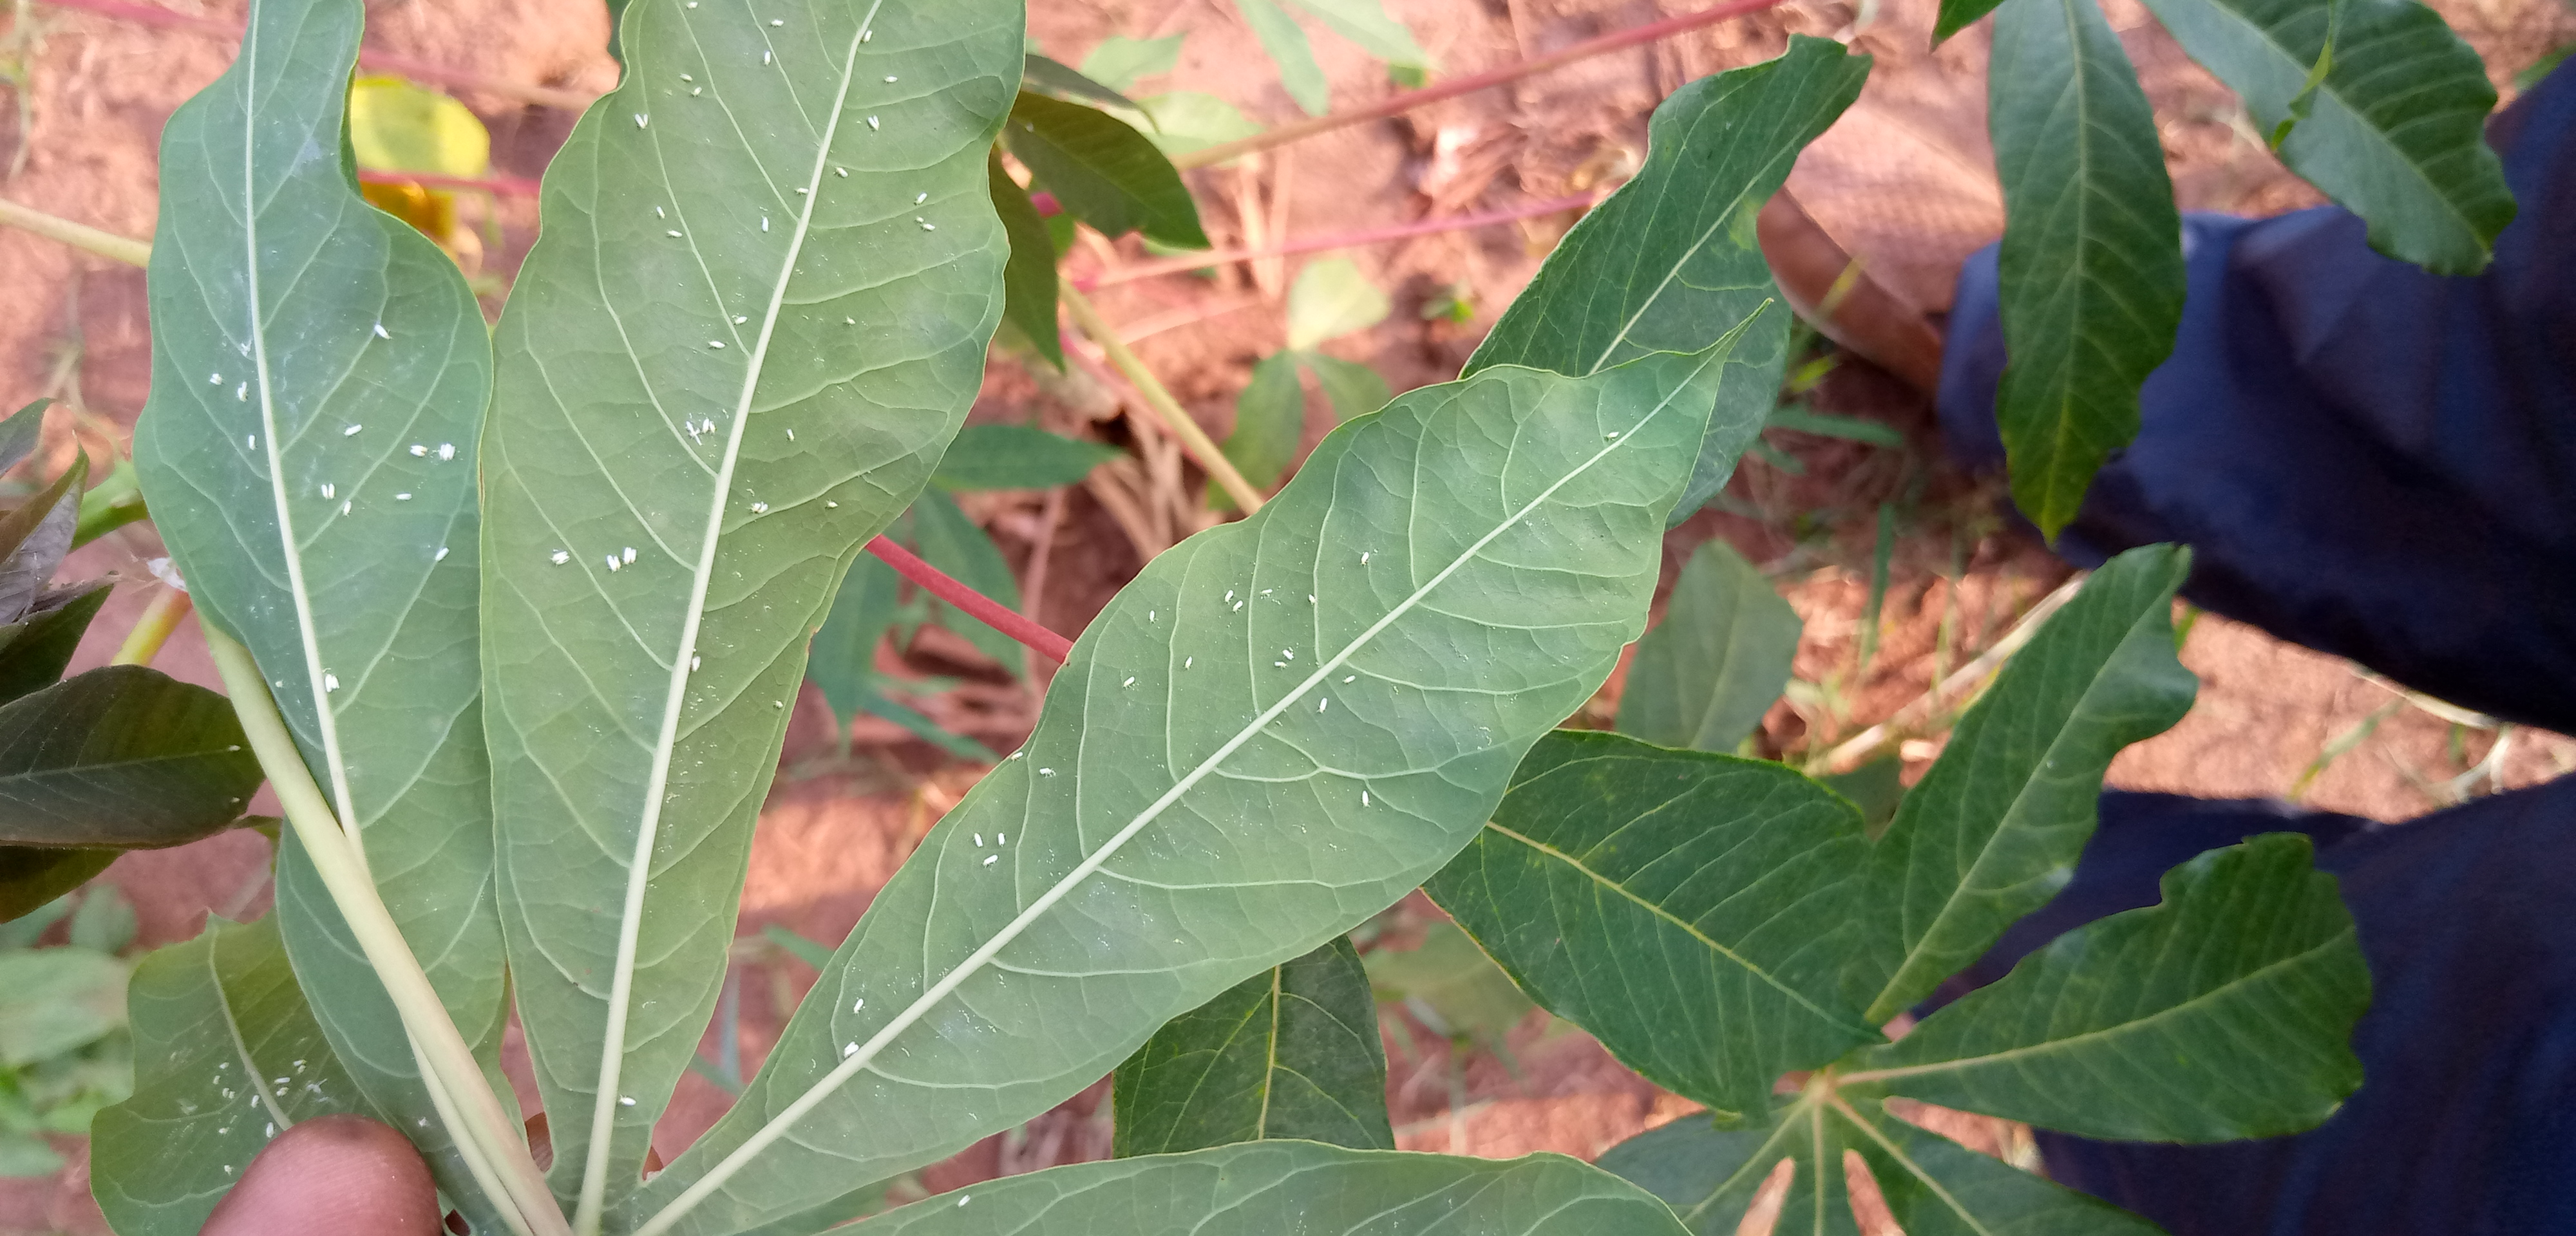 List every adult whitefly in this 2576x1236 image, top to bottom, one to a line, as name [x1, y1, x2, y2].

whitefly [687, 1, 699, 10]
whitefly [769, 16, 784, 28]
whitefly [860, 28, 876, 43]
whitefly [762, 48, 774, 69]
whitefly [677, 71, 693, 82]
whitefly [882, 74, 900, 85]
whitefly [692, 86, 703, 99]
whitefly [867, 111, 882, 134]
whitefly [643, 112, 650, 126]
whitefly [634, 113, 647, 130]
whitefly [833, 163, 851, 180]
whitefly [793, 184, 810, 196]
whitefly [913, 190, 928, 206]
whitefly [654, 203, 667, 220]
whitefly [913, 213, 926, 223]
whitefly [759, 214, 770, 234]
whitefly [919, 220, 937, 232]
whitefly [664, 228, 684, 240]
whitefly [730, 314, 748, 328]
whitefly [843, 315, 857, 327]
whitefly [373, 321, 395, 341]
whitefly [238, 338, 254, 352]
whitefly [705, 338, 726, 351]
whitefly [209, 371, 226, 387]
whitefly [241, 380, 250, 396]
whitefly [238, 387, 249, 403]
whitefly [701, 415, 710, 435]
whitefly [684, 420, 701, 438]
whitefly [710, 420, 717, 436]
whitefly [343, 422, 366, 440]
whitefly [785, 427, 796, 442]
whitefly [1604, 428, 1620, 442]
whitefly [247, 433, 258, 452]
whitefly [444, 442, 459, 462]
whitefly [439, 442, 444, 461]
whitefly [410, 444, 429, 453]
whitefly [410, 449, 426, 458]
whitefly [328, 481, 338, 501]
whitefly [320, 482, 328, 500]
whitefly [395, 492, 412, 502]
whitefly [823, 497, 839, 510]
whitefly [342, 498, 354, 518]
whitefly [758, 501, 770, 515]
whitefly [749, 502, 762, 514]
whitefly [623, 543, 631, 566]
whitefly [549, 545, 574, 572]
whitefly [433, 546, 454, 563]
whitefly [631, 548, 636, 564]
whitefly [1358, 548, 1372, 566]
whitefly [605, 552, 617, 575]
whitefly [614, 554, 621, 572]
whitefly [1258, 586, 1275, 599]
whitefly [1223, 588, 1235, 604]
whitefly [1305, 592, 1318, 606]
whitefly [1232, 599, 1245, 614]
whitefly [1147, 608, 1159, 627]
whitefly [1281, 647, 1296, 662]
whitefly [691, 653, 704, 675]
whitefly [1184, 655, 1197, 669]
whitefly [1273, 660, 1287, 669]
whitefly [324, 671, 332, 694]
whitefly [1121, 673, 1138, 689]
whitefly [332, 674, 343, 691]
whitefly [1342, 674, 1358, 685]
whitefly [272, 678, 285, 689]
whitefly [1314, 693, 1332, 715]
whitefly [773, 698, 785, 711]
whitefly [226, 743, 241, 754]
whitefly [1010, 750, 1024, 761]
whitefly [1037, 764, 1057, 780]
whitefly [1358, 787, 1372, 810]
whitefly [229, 794, 243, 806]
whitefly [996, 830, 1006, 849]
whitefly [971, 830, 985, 848]
whitefly [982, 854, 999, 868]
whitefly [852, 993, 866, 1016]
whitefly [842, 1037, 860, 1059]
whitefly [292, 1057, 307, 1067]
whitefly [218, 1061, 230, 1070]
whitefly [298, 1065, 305, 1074]
whitefly [211, 1074, 222, 1086]
whitefly [272, 1076, 291, 1084]
whitefly [305, 1078, 324, 1096]
whitefly [275, 1085, 289, 1097]
whitefly [222, 1086, 229, 1100]
whitefly [228, 1090, 236, 1100]
whitefly [247, 1094, 259, 1109]
whitefly [618, 1094, 638, 1107]
whitefly [416, 1116, 433, 1130]
whitefly [265, 1121, 276, 1139]
whitefly [216, 1126, 230, 1136]
whitefly [222, 1163, 235, 1175]
whitefly [955, 1192, 971, 1209]